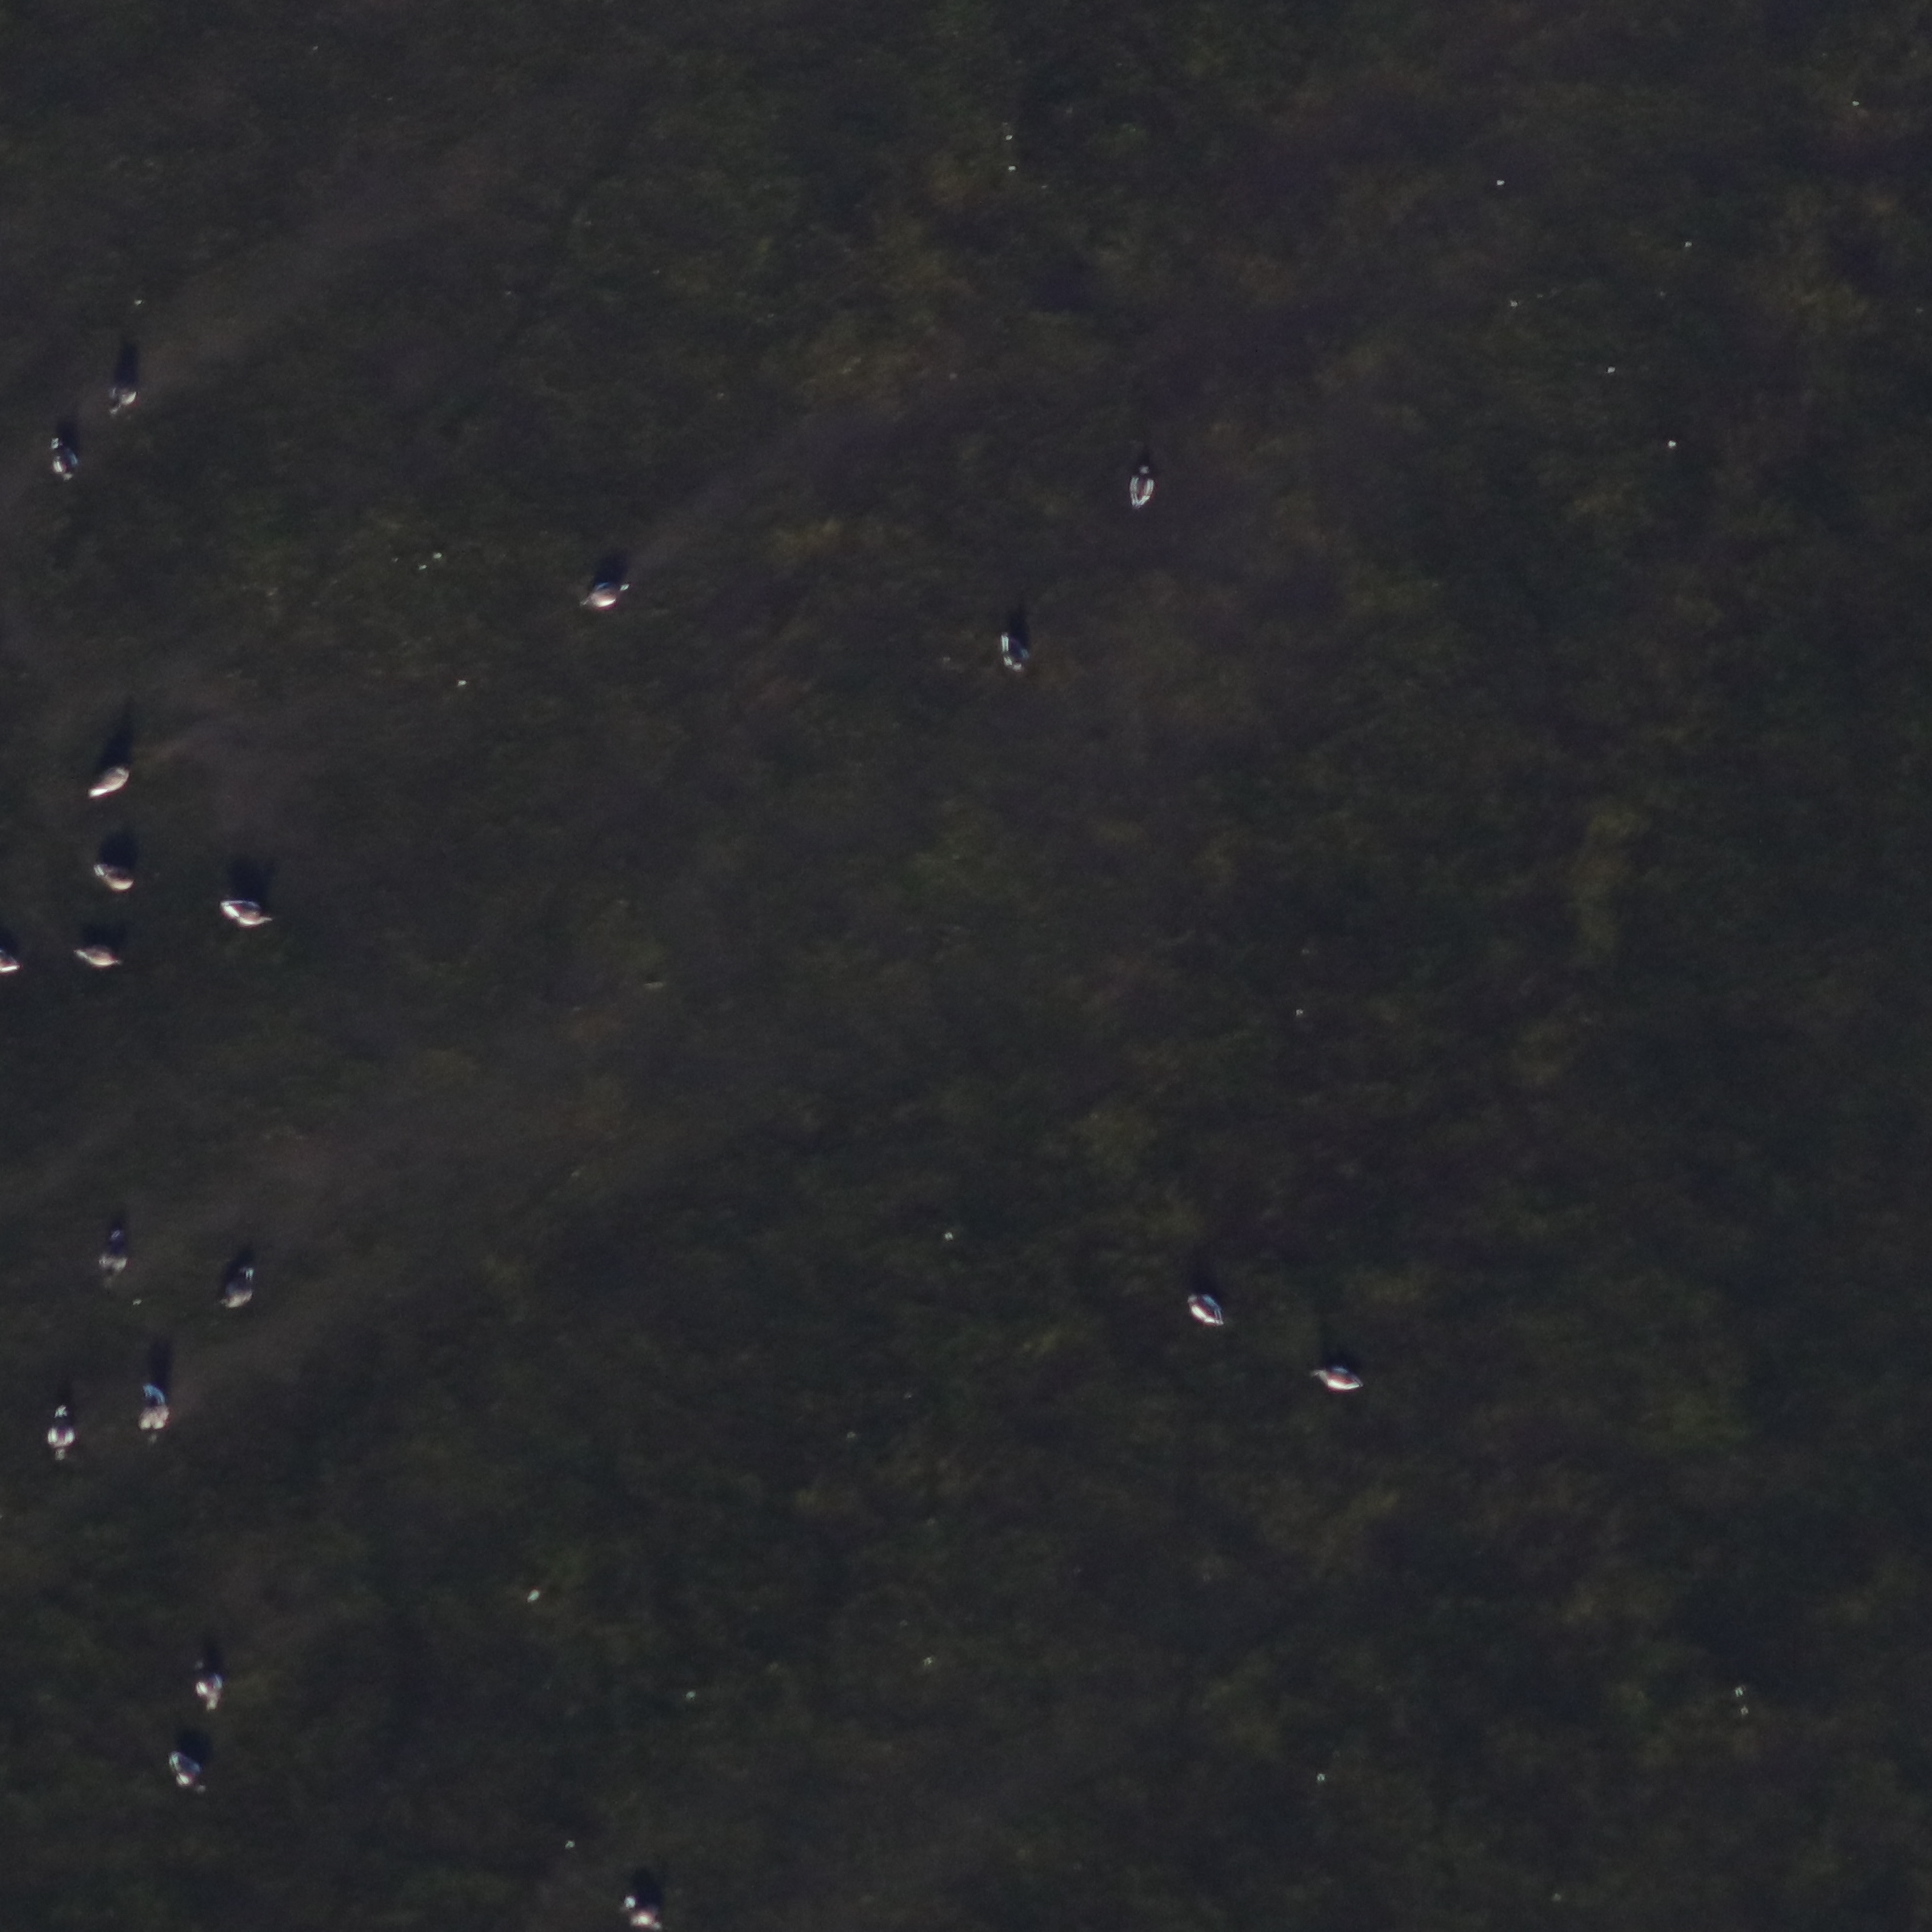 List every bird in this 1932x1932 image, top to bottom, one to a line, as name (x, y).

brant (123, 395)
brant (64, 456)
brant (1146, 484)
brant (605, 594)
brant (1014, 650)
brant (111, 780)
brant (115, 877)
brant (246, 912)
brant (98, 954)
brant (115, 1260)
brant (238, 1290)
brant (1207, 1308)
brant (1340, 1378)
brant (154, 1413)
brant (62, 1439)
brant (208, 1685)
brant (188, 1770)
brant (645, 1914)